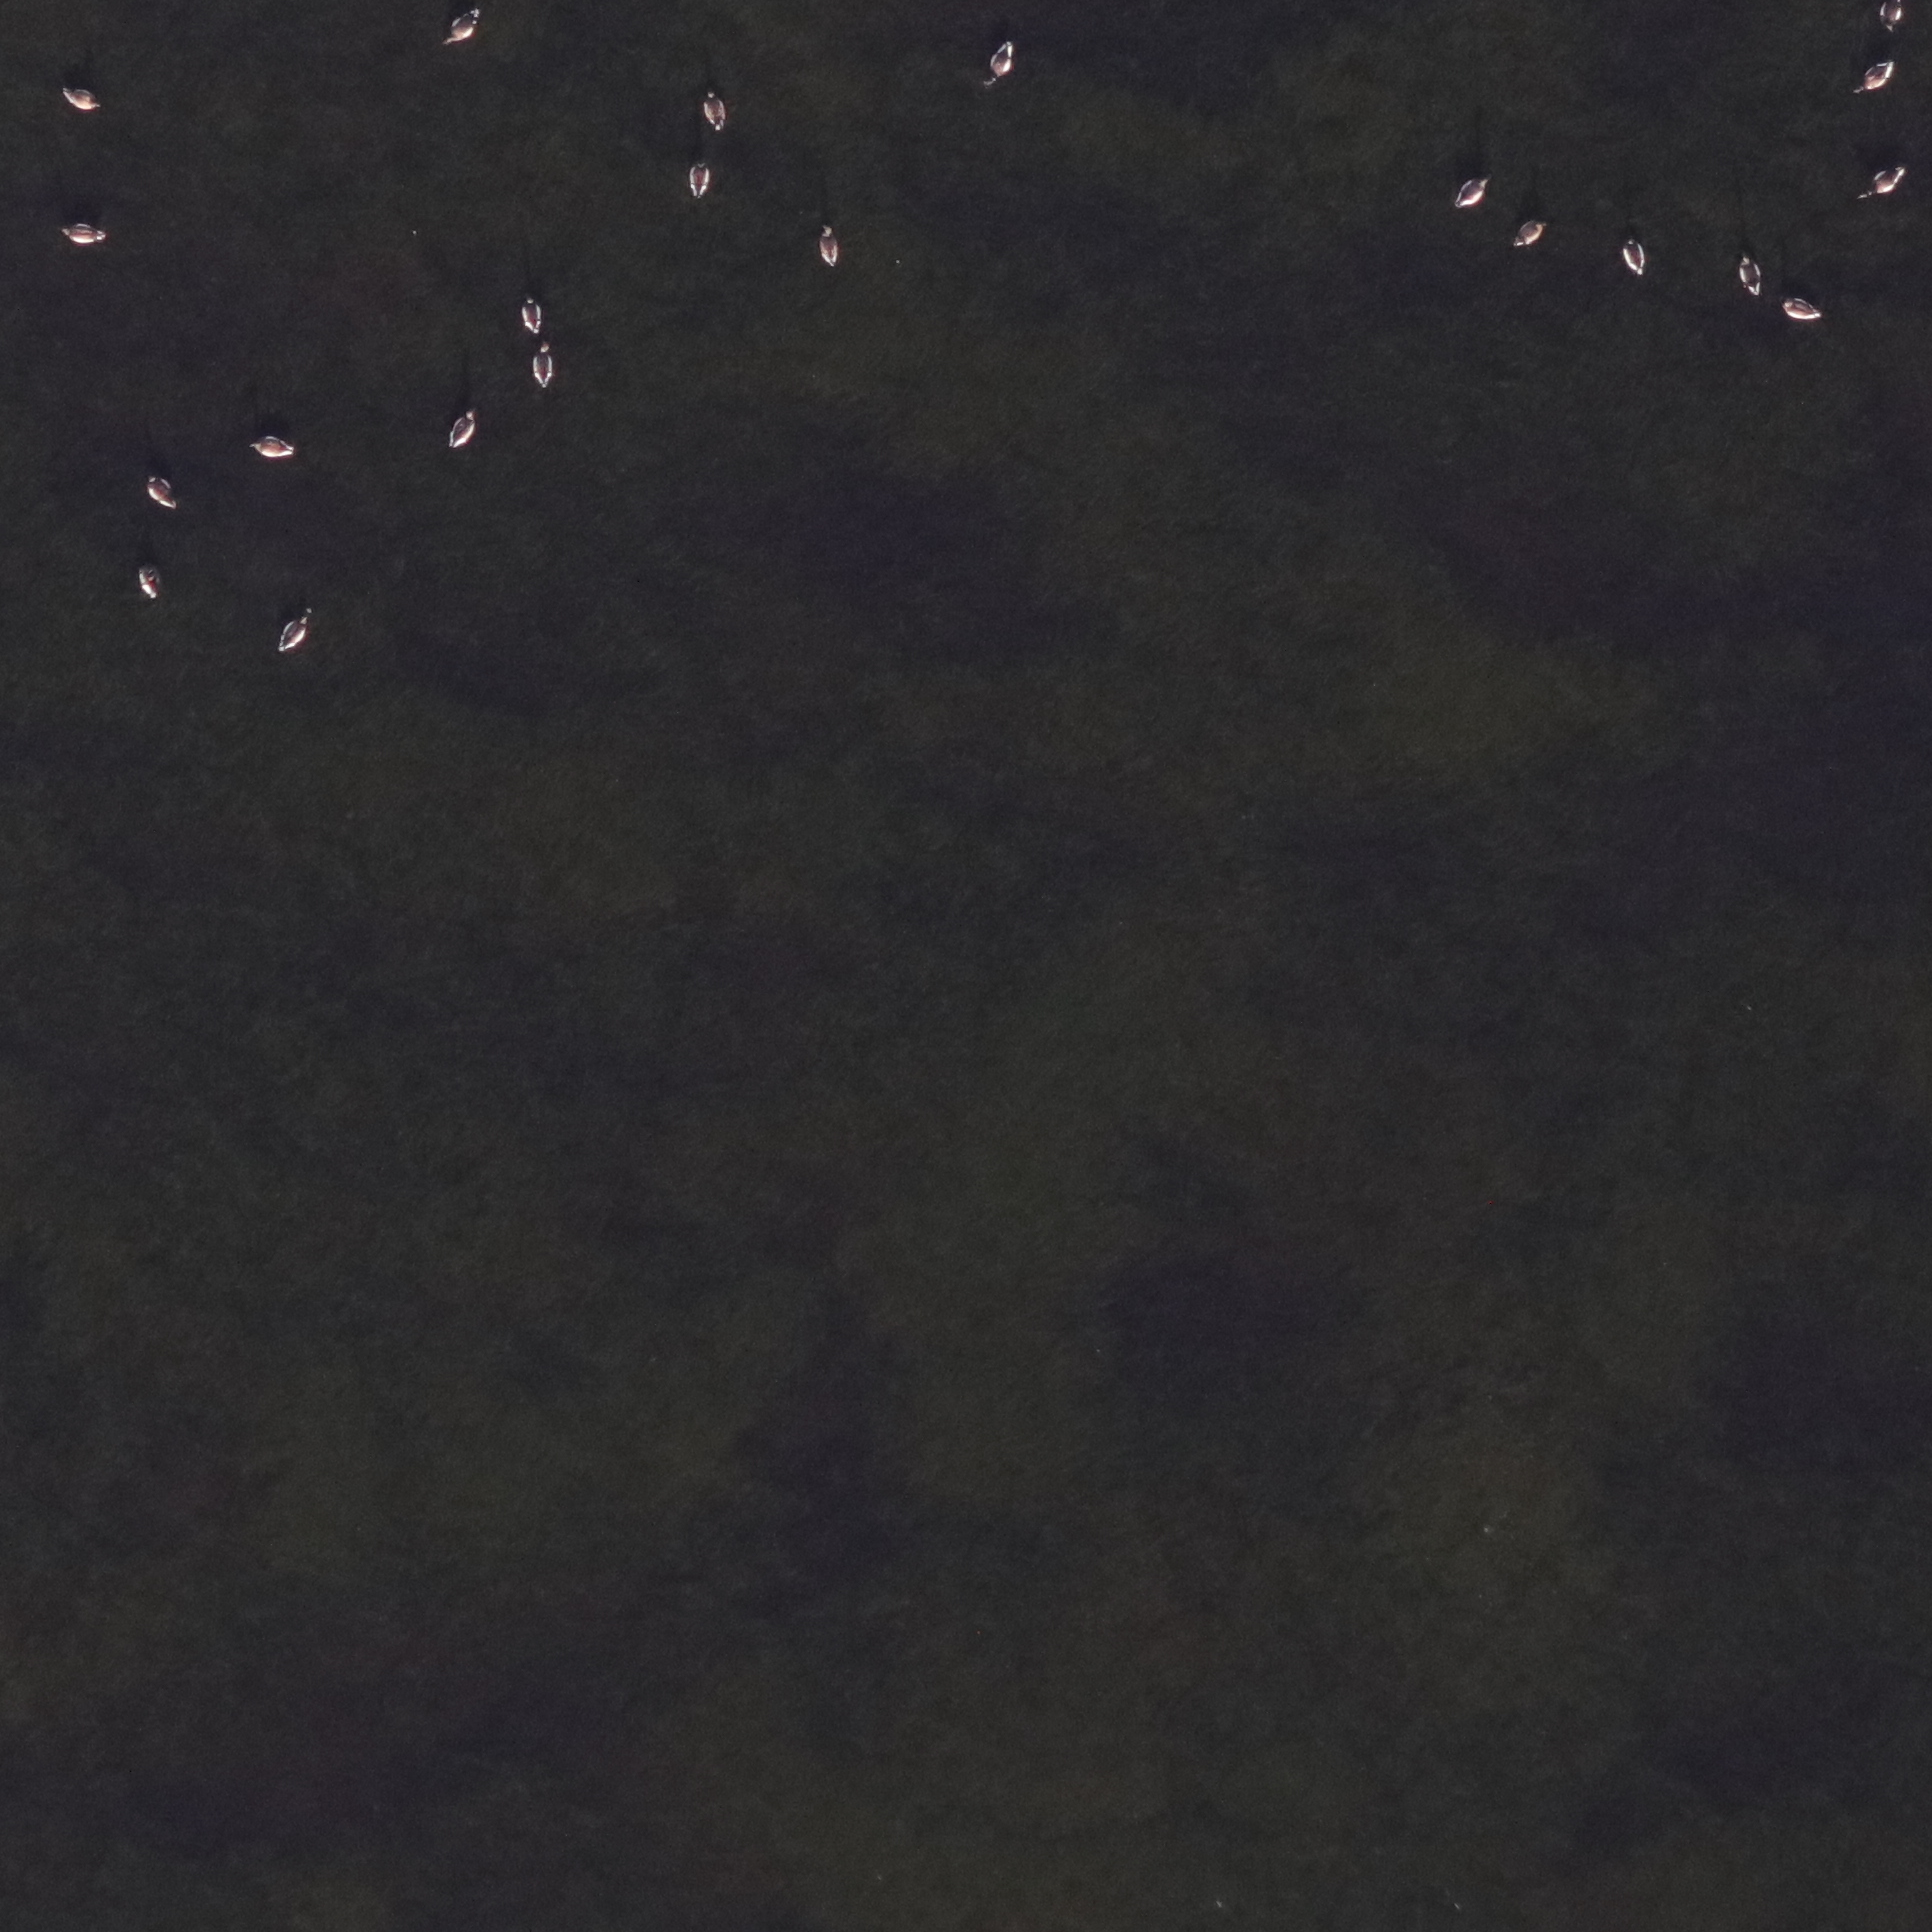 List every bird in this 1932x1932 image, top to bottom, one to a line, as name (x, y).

brant (1889, 9)
brant (460, 28)
brant (999, 62)
brant (1874, 76)
brant (81, 102)
brant (714, 110)
brant (699, 176)
brant (1884, 180)
brant (1471, 191)
brant (1526, 230)
brant (85, 233)
brant (826, 244)
brant (1633, 253)
brant (1750, 271)
brant (1801, 306)
brant (531, 315)
brant (542, 365)
brant (460, 427)
brant (273, 445)
brant (163, 489)
brant (149, 578)
brant (293, 631)